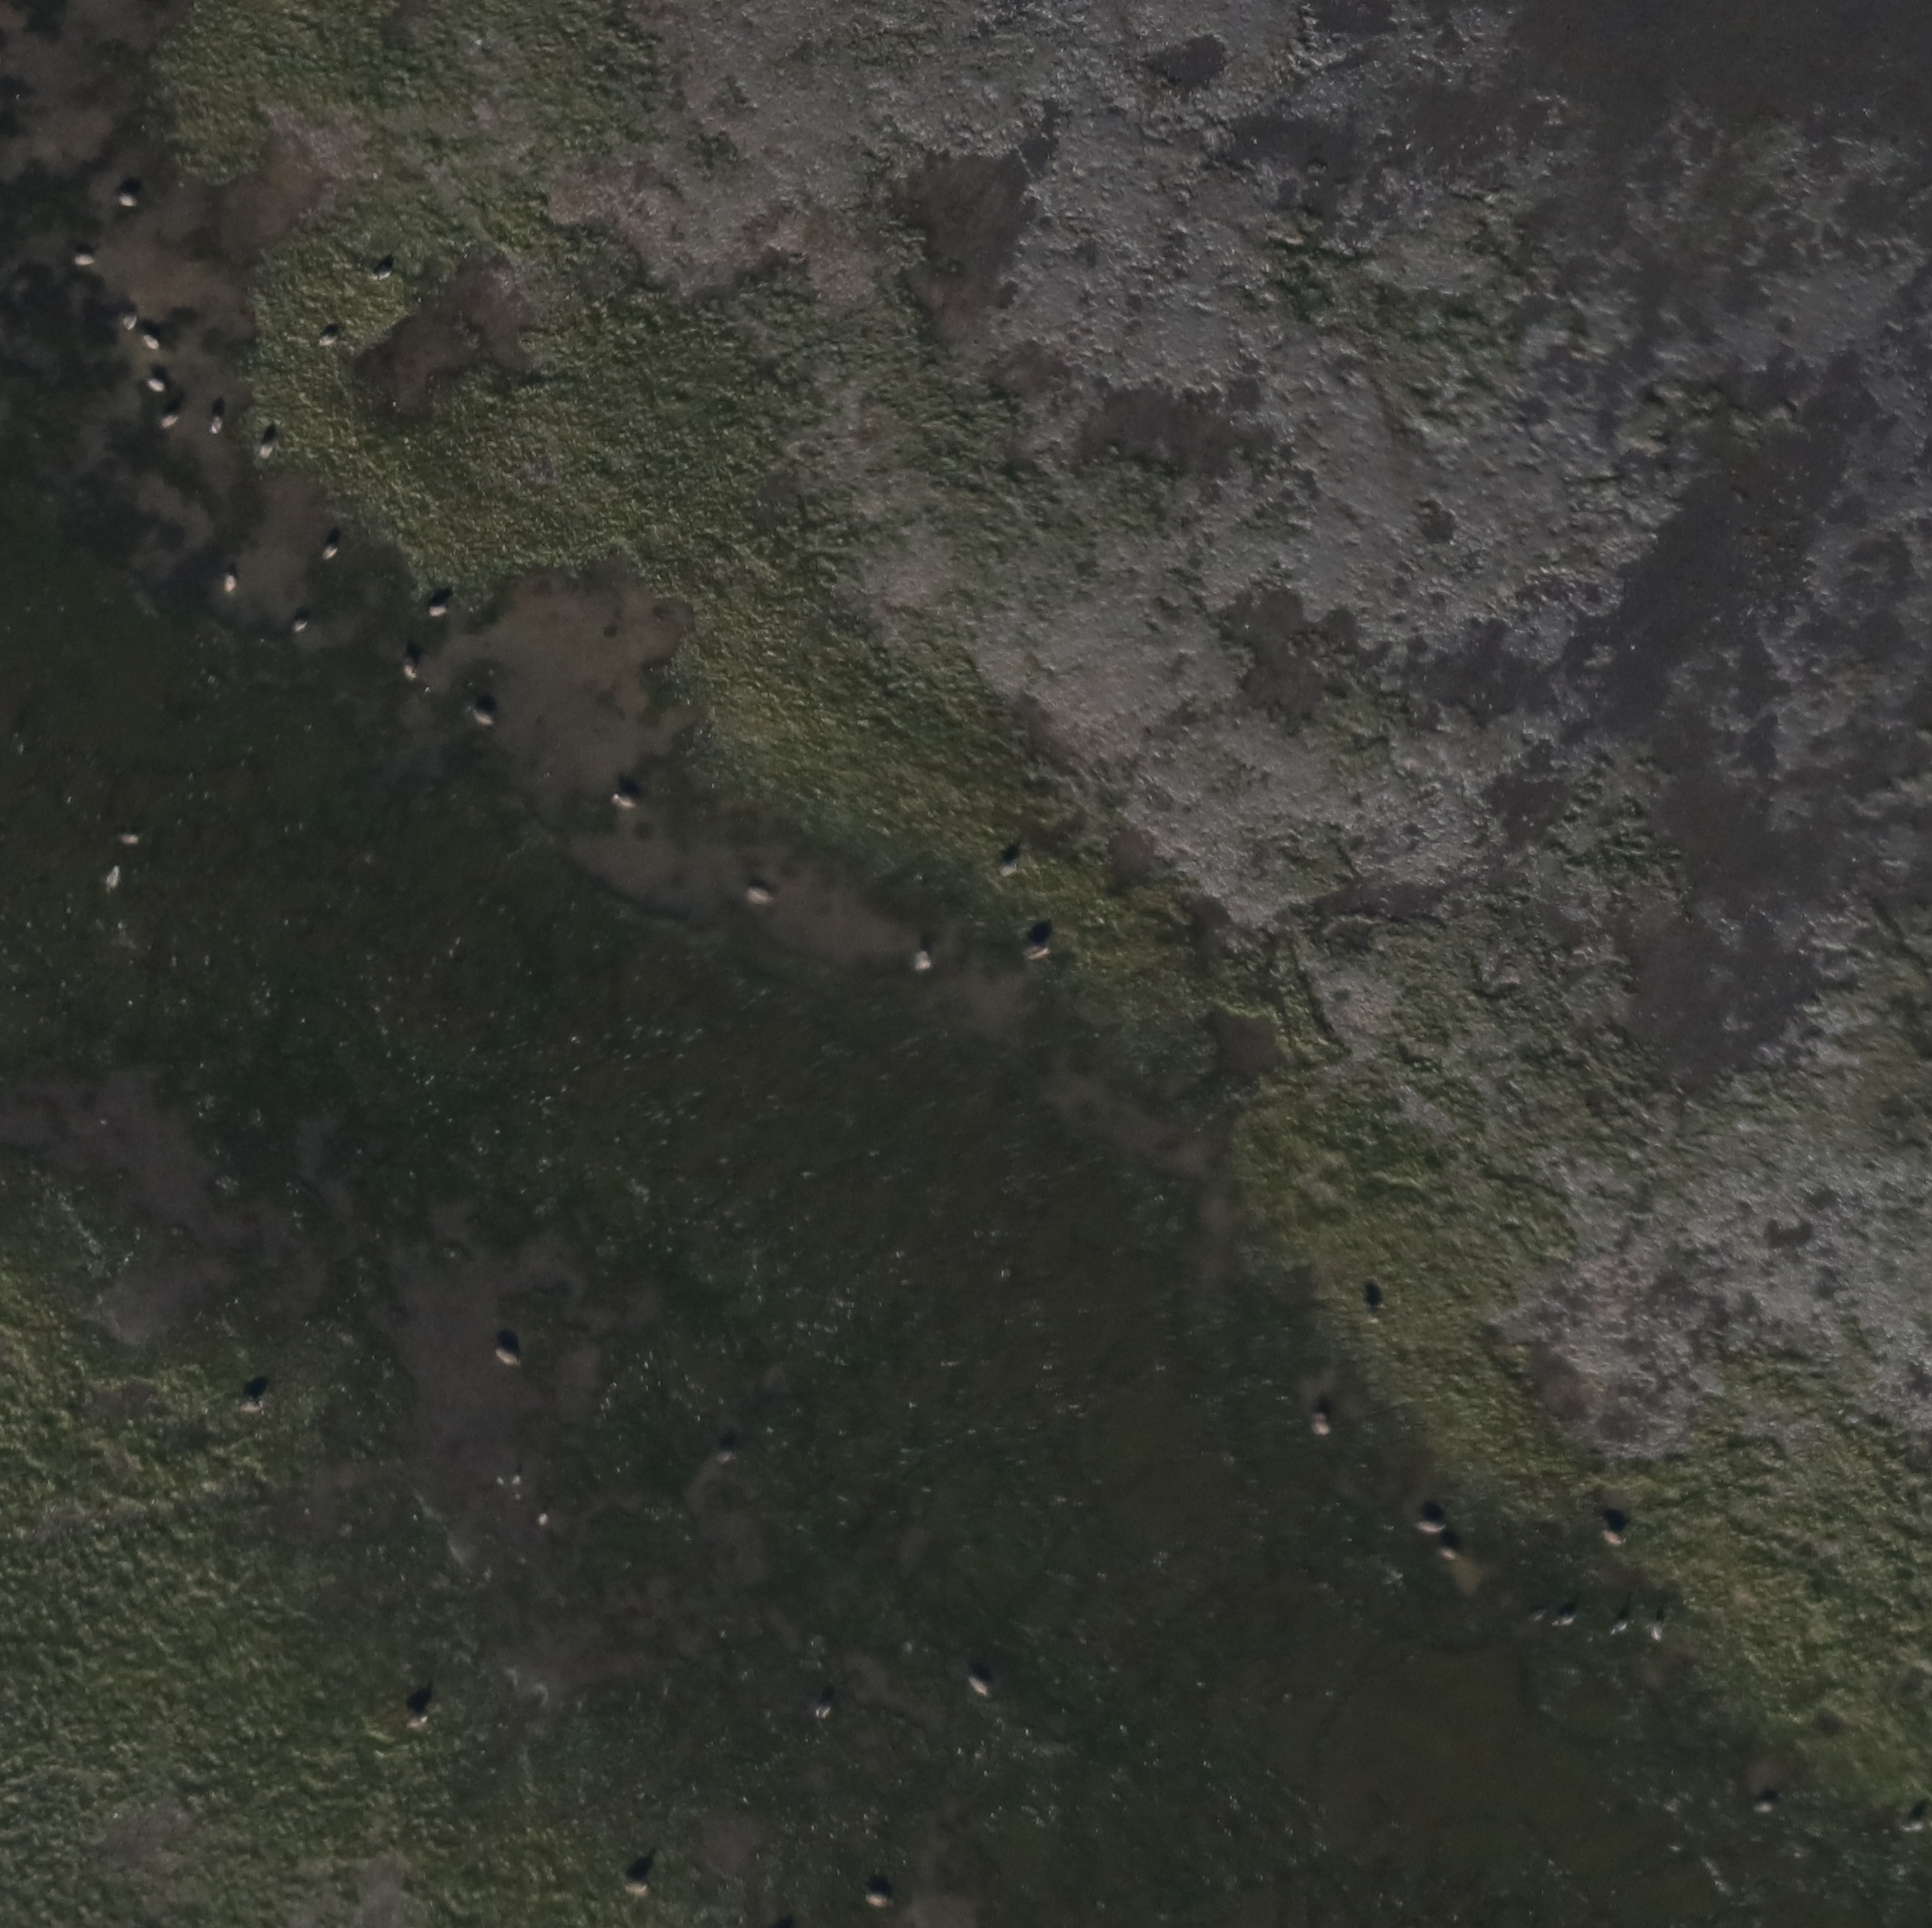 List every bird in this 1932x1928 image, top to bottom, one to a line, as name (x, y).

Canada goose (127, 199)
Canada goose (85, 258)
Canada goose (382, 272)
Canada goose (128, 322)
Canada goose (326, 338)
Canada goose (150, 341)
Canada goose (156, 387)
Canada goose (170, 420)
Canada goose (218, 425)
Canada goose (269, 454)
Canada goose (330, 550)
Canada goose (231, 583)
Canada goose (438, 610)
Canada goose (301, 624)
Canada goose (411, 670)
Canada goose (488, 719)
Canada goose (625, 801)
other bird (131, 838)
Canada goose (1006, 868)
other bird (112, 878)
Canada goose (759, 893)
Canada goose (1034, 954)
Canada goose (923, 959)
Canada goose (1372, 1318)
Canada goose (508, 1356)
Canada goose (249, 1405)
Canada goose (1319, 1425)
Canada goose (723, 1457)
other bird (518, 1479)
other bird (502, 1481)
other bird (518, 1495)
other bird (543, 1517)
Canada goose (1430, 1526)
Canada goose (1613, 1539)
Canada goose (1448, 1553)
brant (1539, 1612)
brant (1566, 1618)
brant (1619, 1625)
brant (1657, 1628)
Canada goose (979, 1686)
Canada goose (824, 1711)
Canada goose (416, 1720)
Canada goose (1763, 1806)
Canada goose (1912, 1825)
Canada goose (635, 1887)
Canada goose (876, 1898)